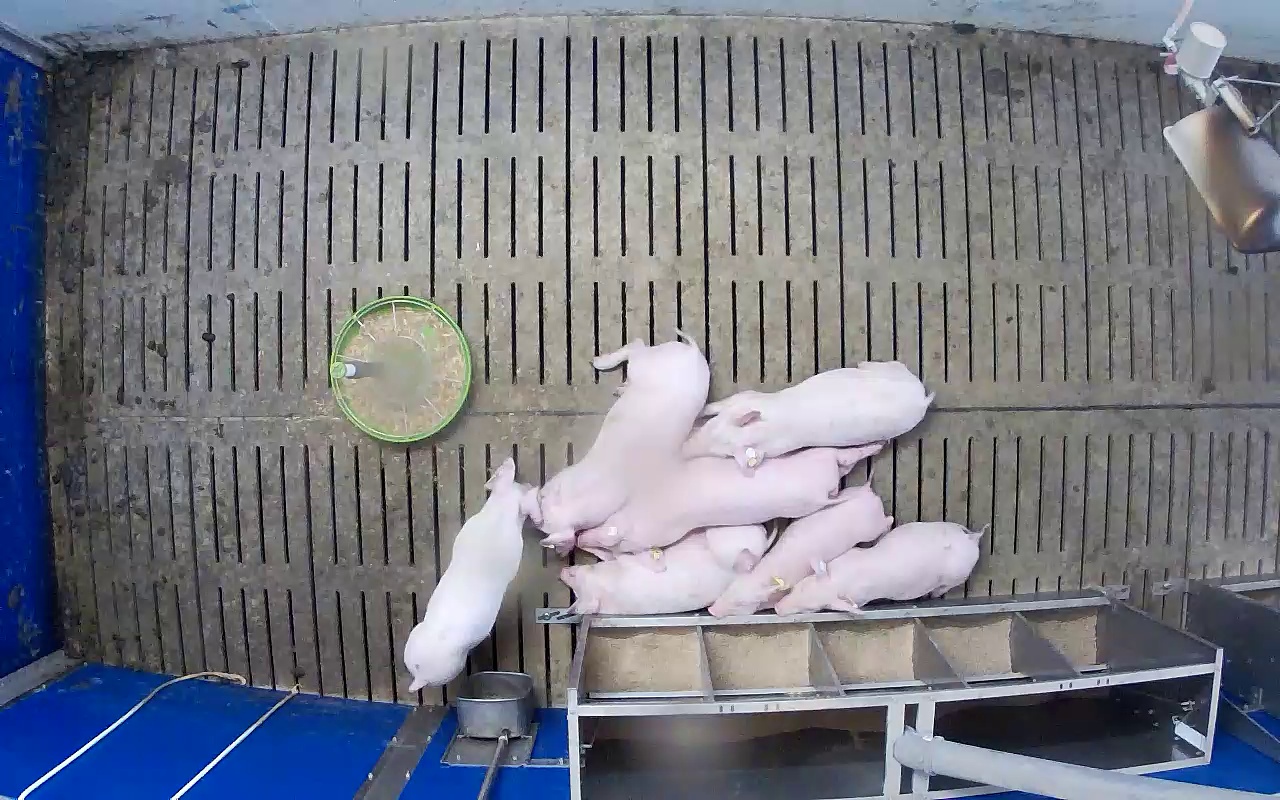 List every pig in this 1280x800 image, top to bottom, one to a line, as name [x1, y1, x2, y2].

pig [532, 327, 712, 559]
pig [677, 361, 937, 476]
pig [577, 443, 887, 571]
pig [403, 456, 544, 693]
pig [705, 469, 897, 620]
pig [562, 522, 781, 618]
pig [773, 522, 995, 616]